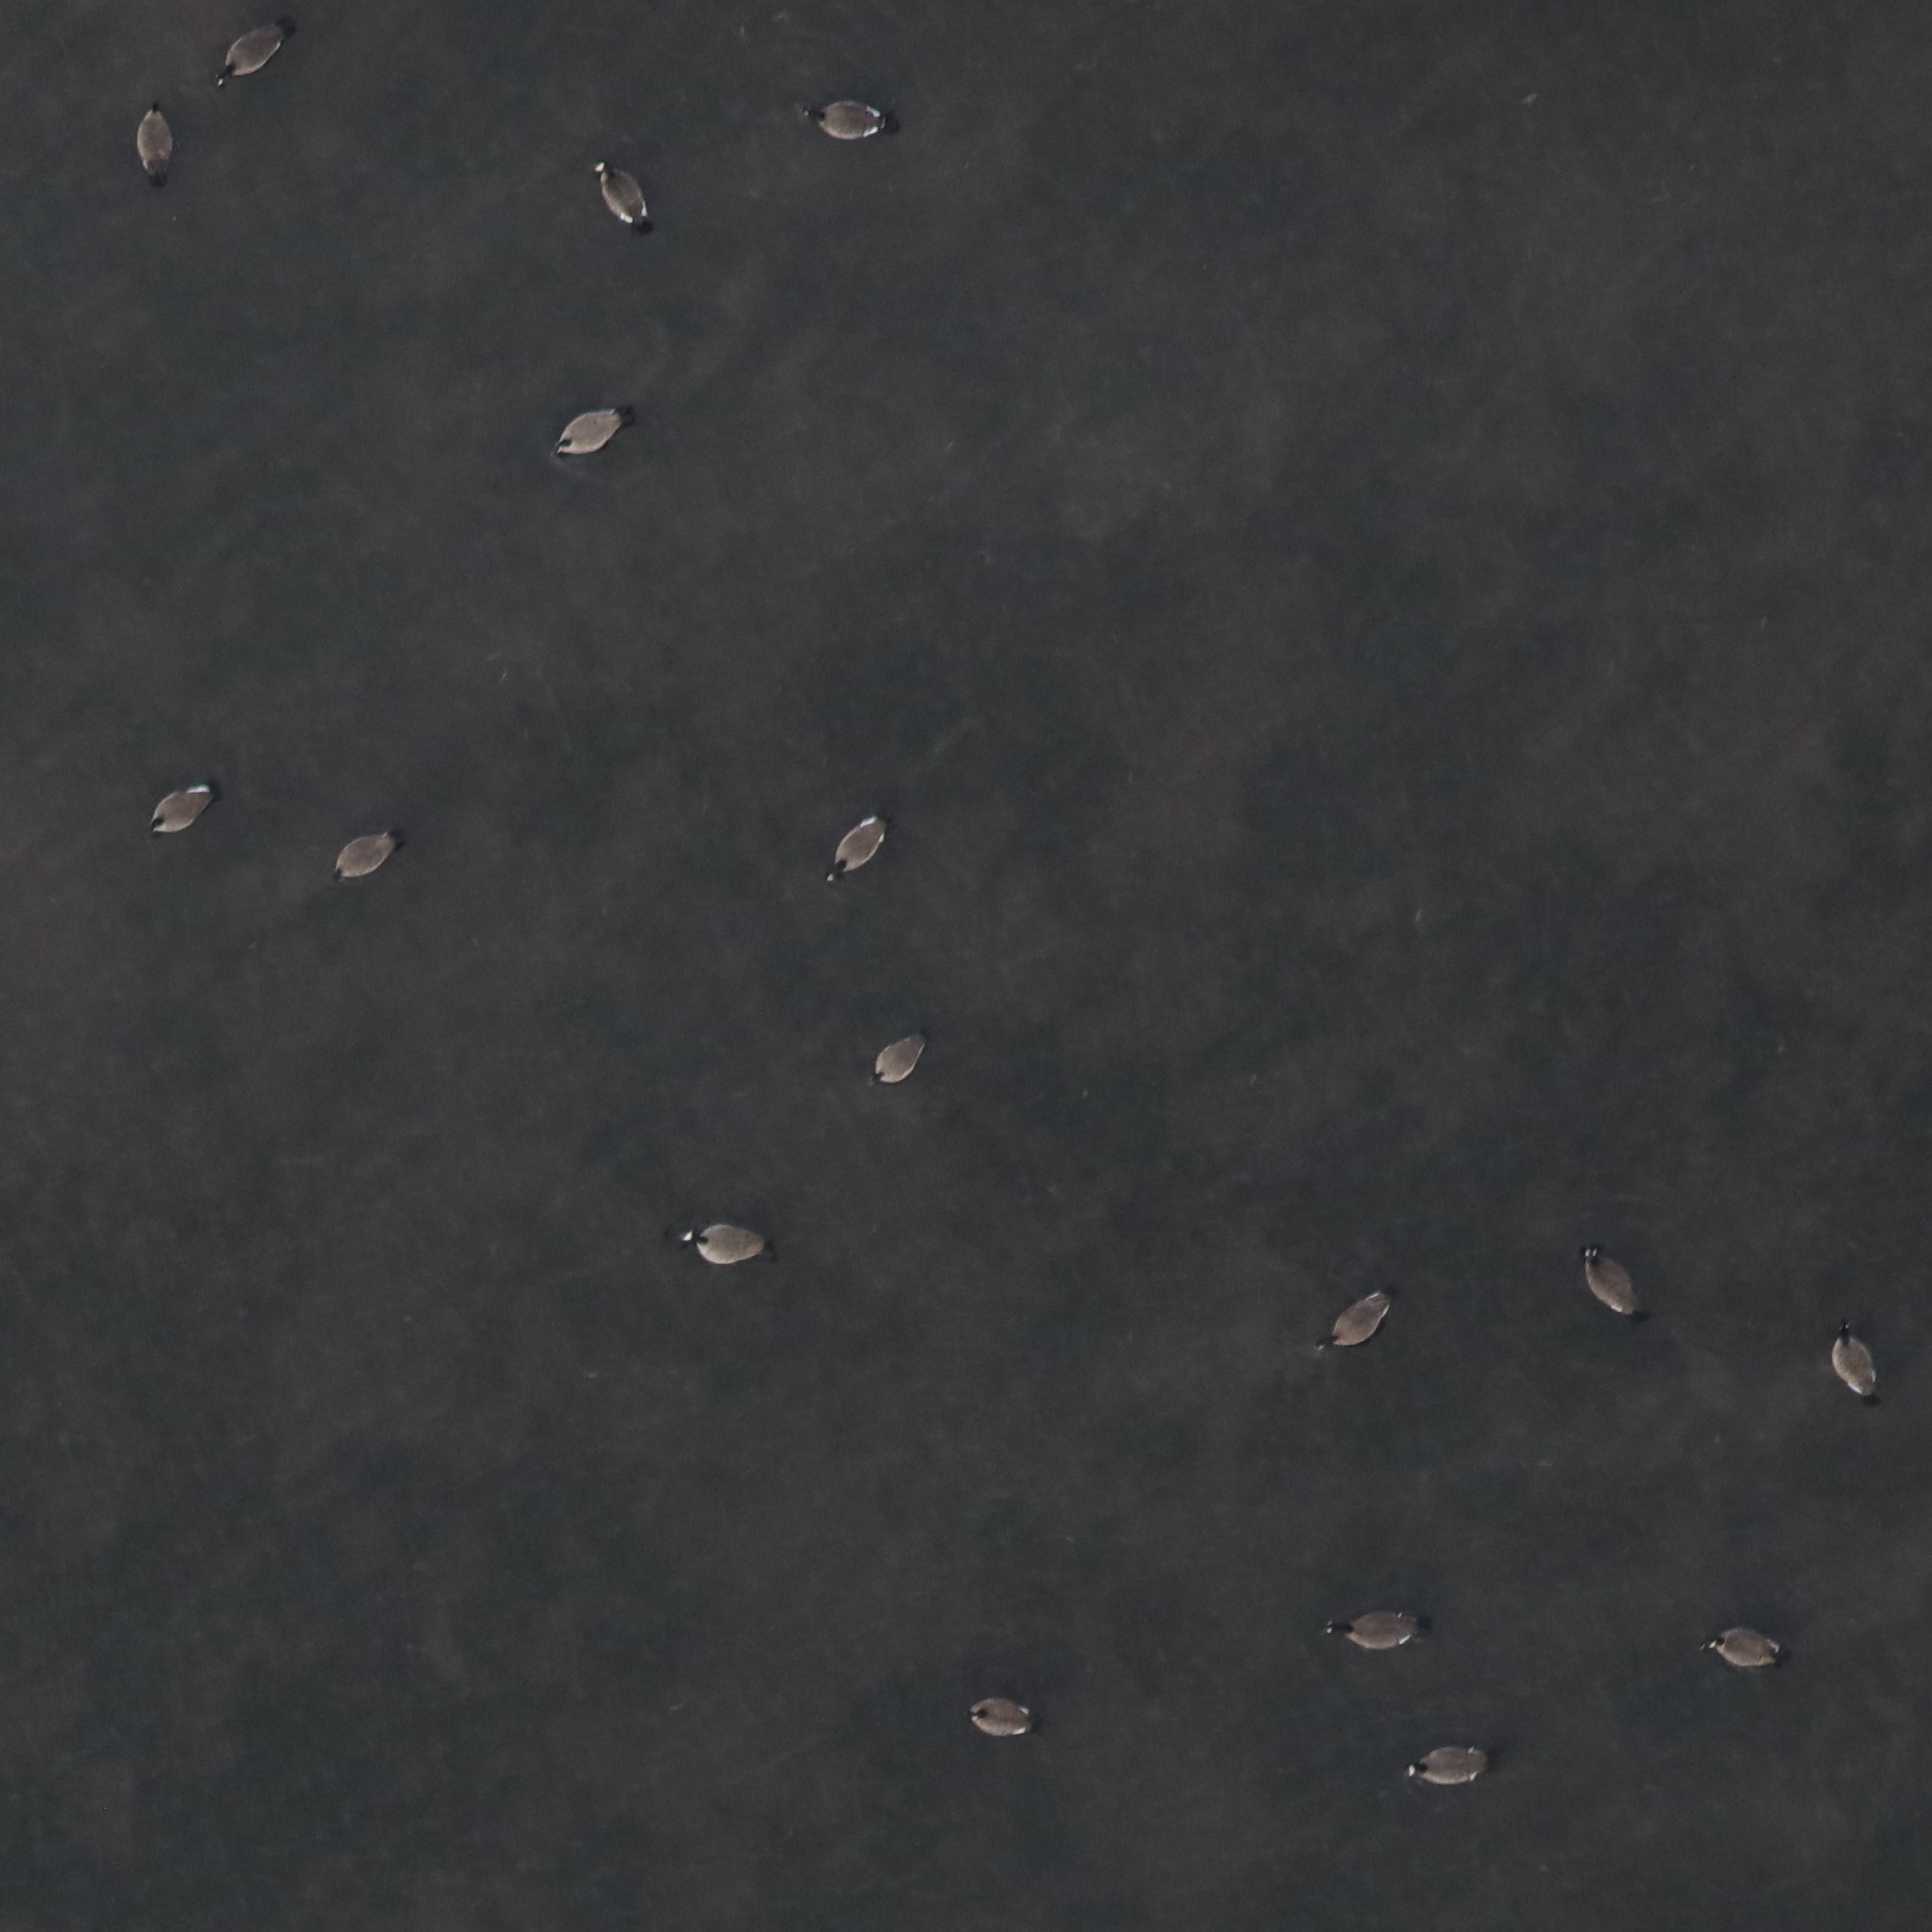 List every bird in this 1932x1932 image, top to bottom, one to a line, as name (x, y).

Canada goose (252, 51)
Canada goose (847, 119)
Canada goose (154, 143)
Canada goose (624, 197)
Canada goose (590, 432)
Canada goose (185, 808)
Canada goose (860, 846)
Canada goose (367, 856)
Canada goose (900, 1058)
Canada goose (726, 1242)
Canada goose (1611, 1284)
Canada goose (1360, 1318)
Canada goose (1856, 1365)
Canada goose (1379, 1631)
Canada goose (1745, 1649)
Canada goose (1002, 1717)
Canada goose (1448, 1764)